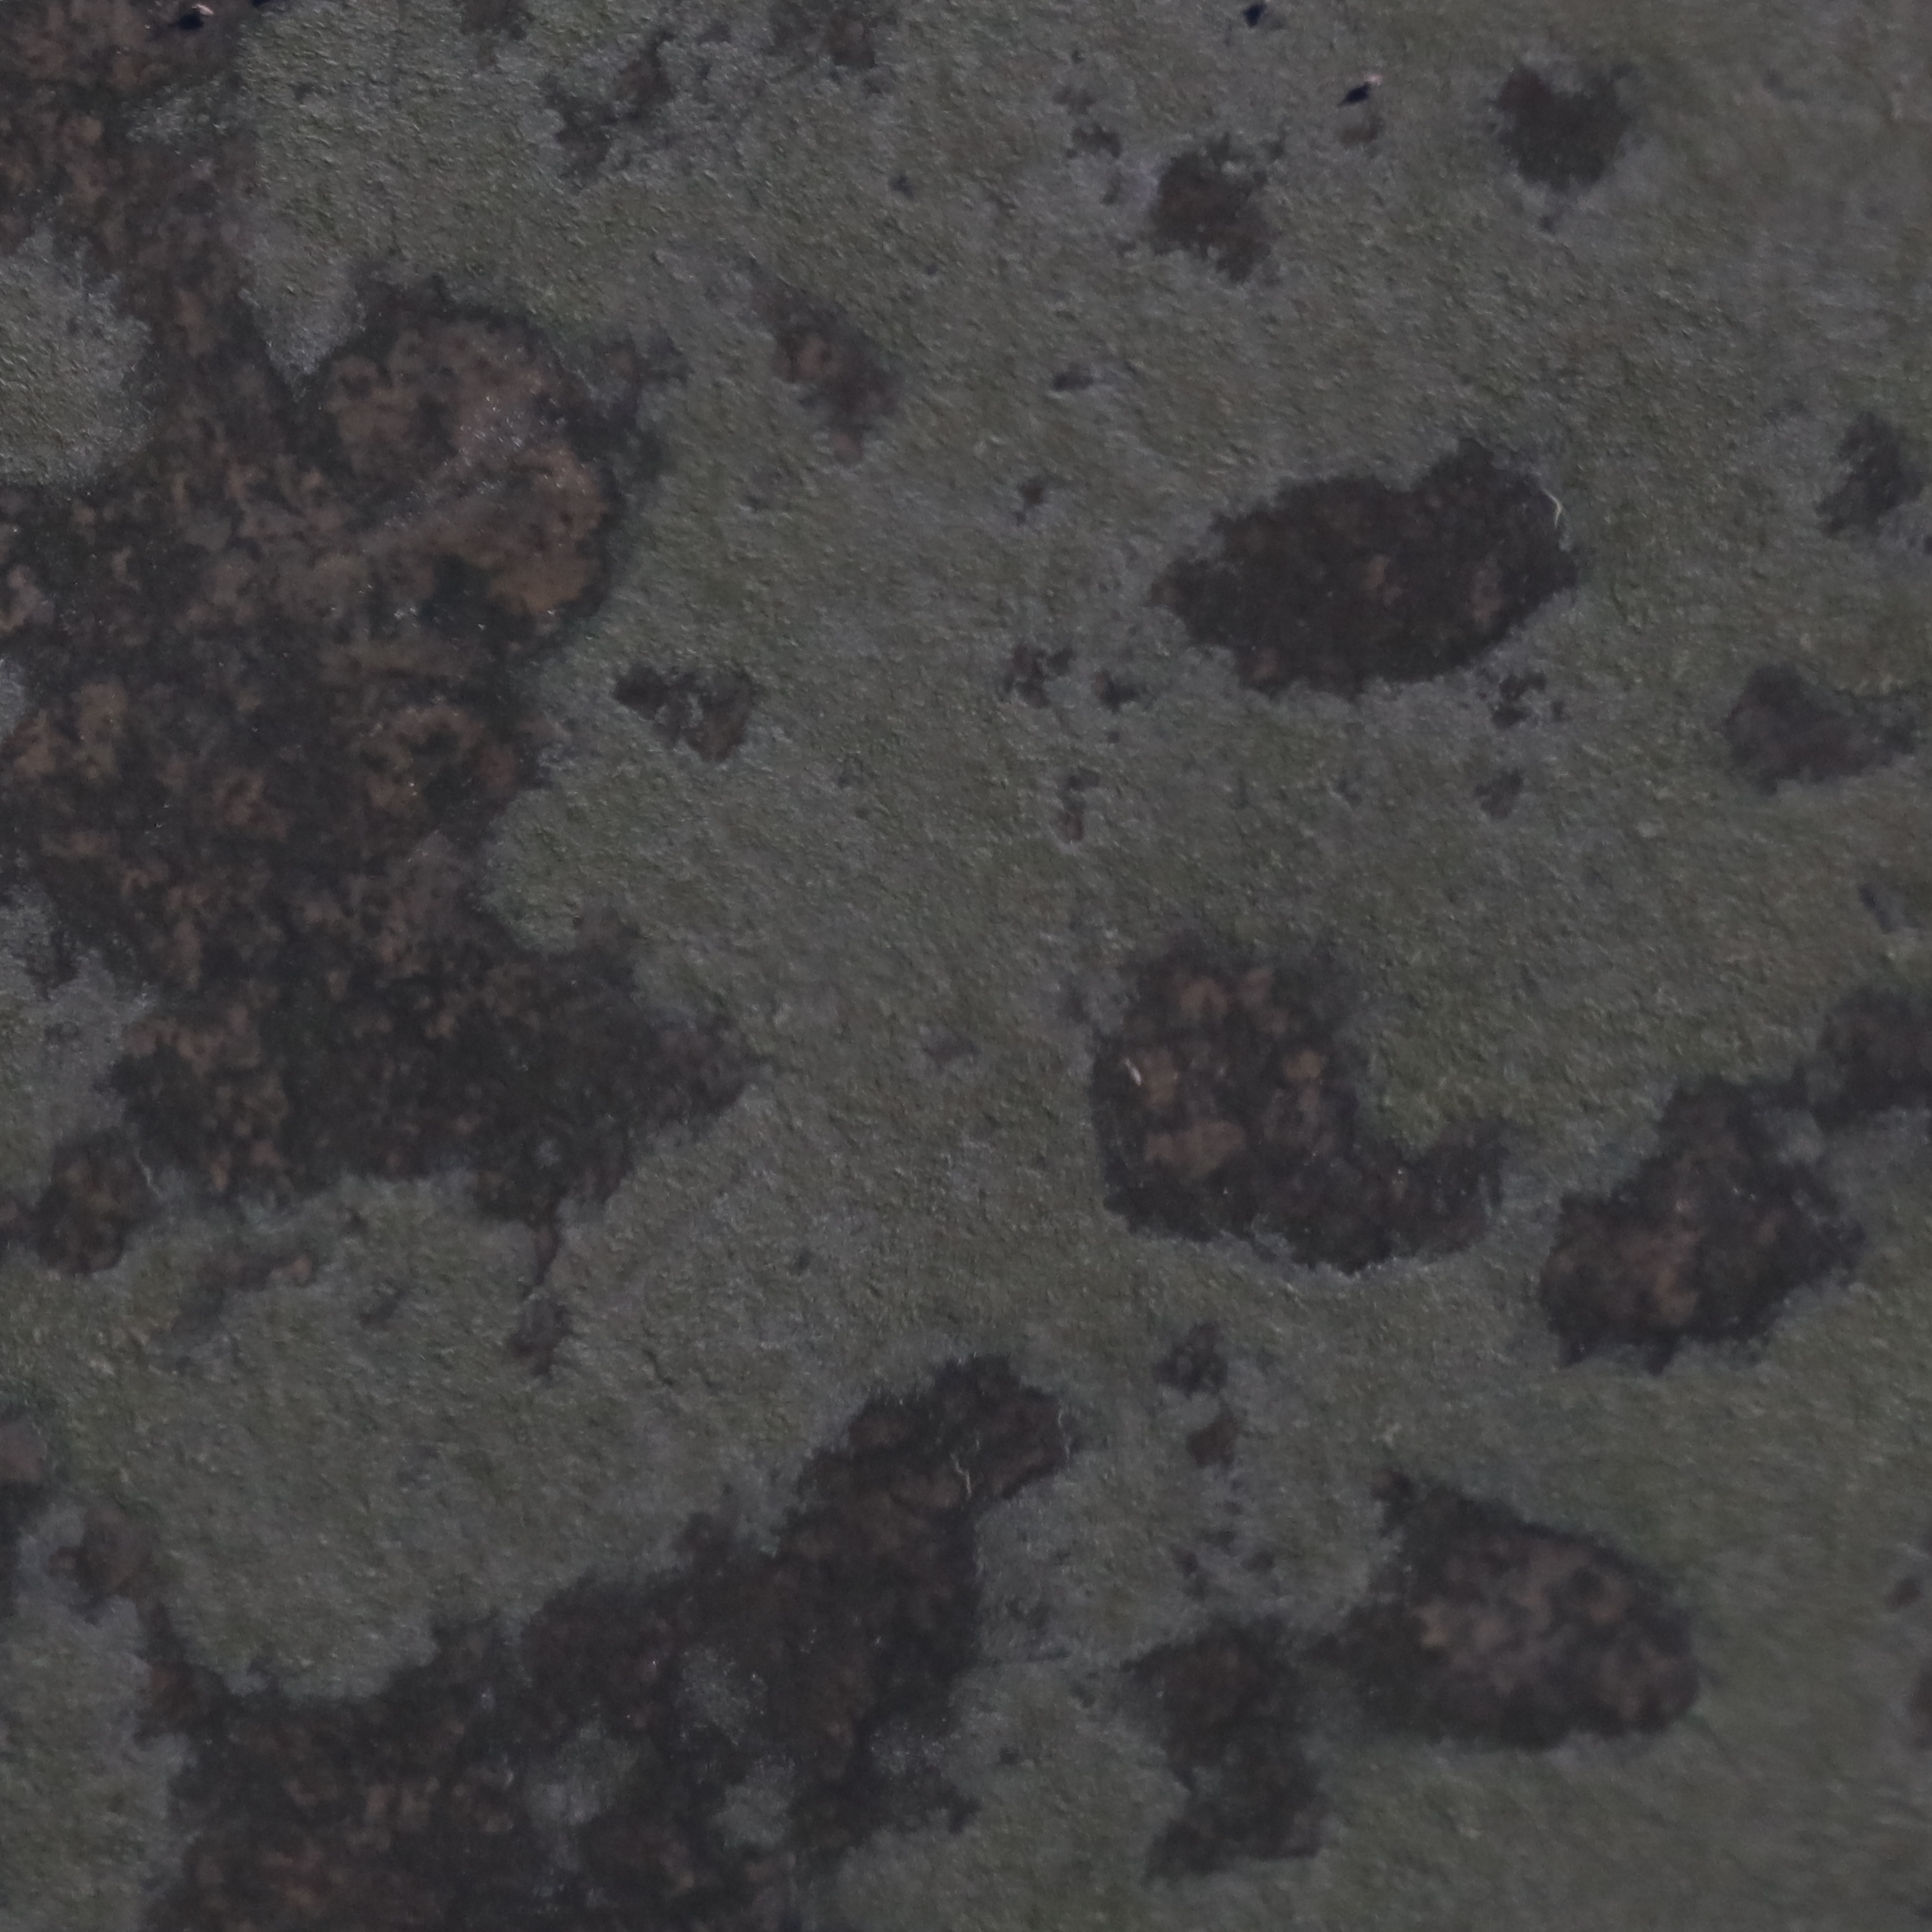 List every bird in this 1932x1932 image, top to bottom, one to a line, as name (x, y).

Canada goose (1263, 3)
Canada goose (205, 11)
Canada goose (1373, 80)